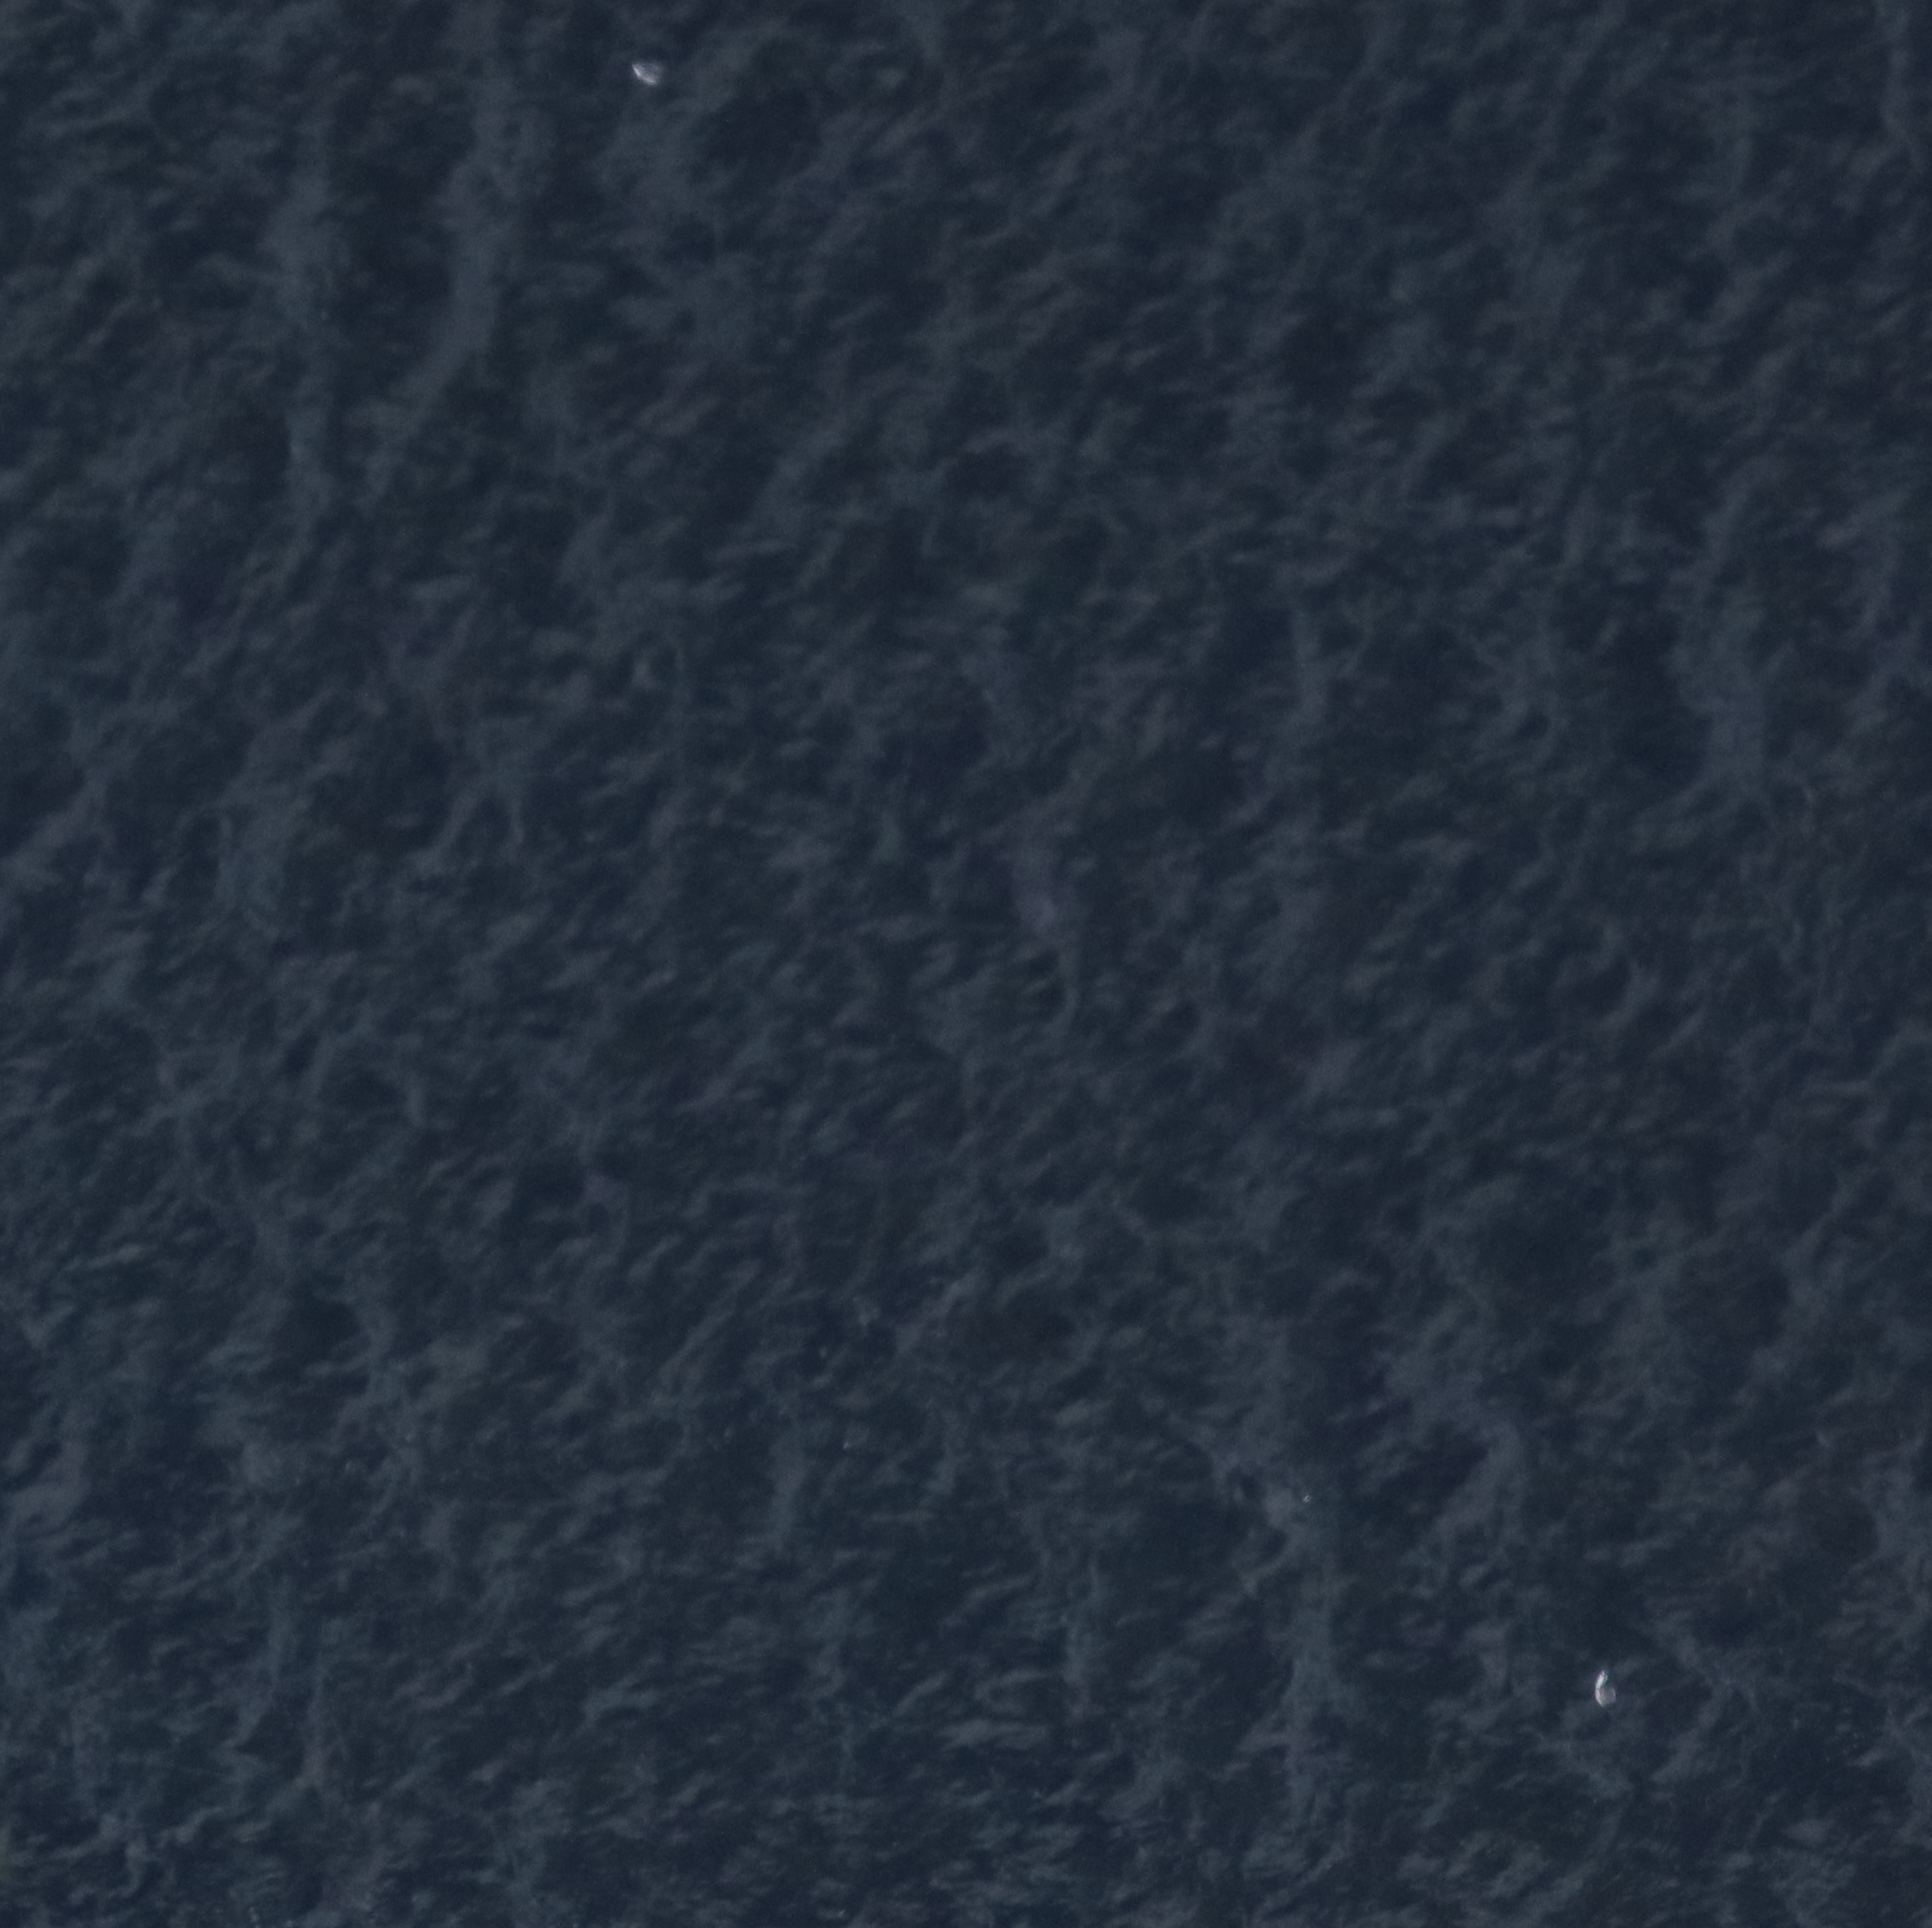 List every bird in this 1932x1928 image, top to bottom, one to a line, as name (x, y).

brant (645, 71)
brant (1606, 1694)